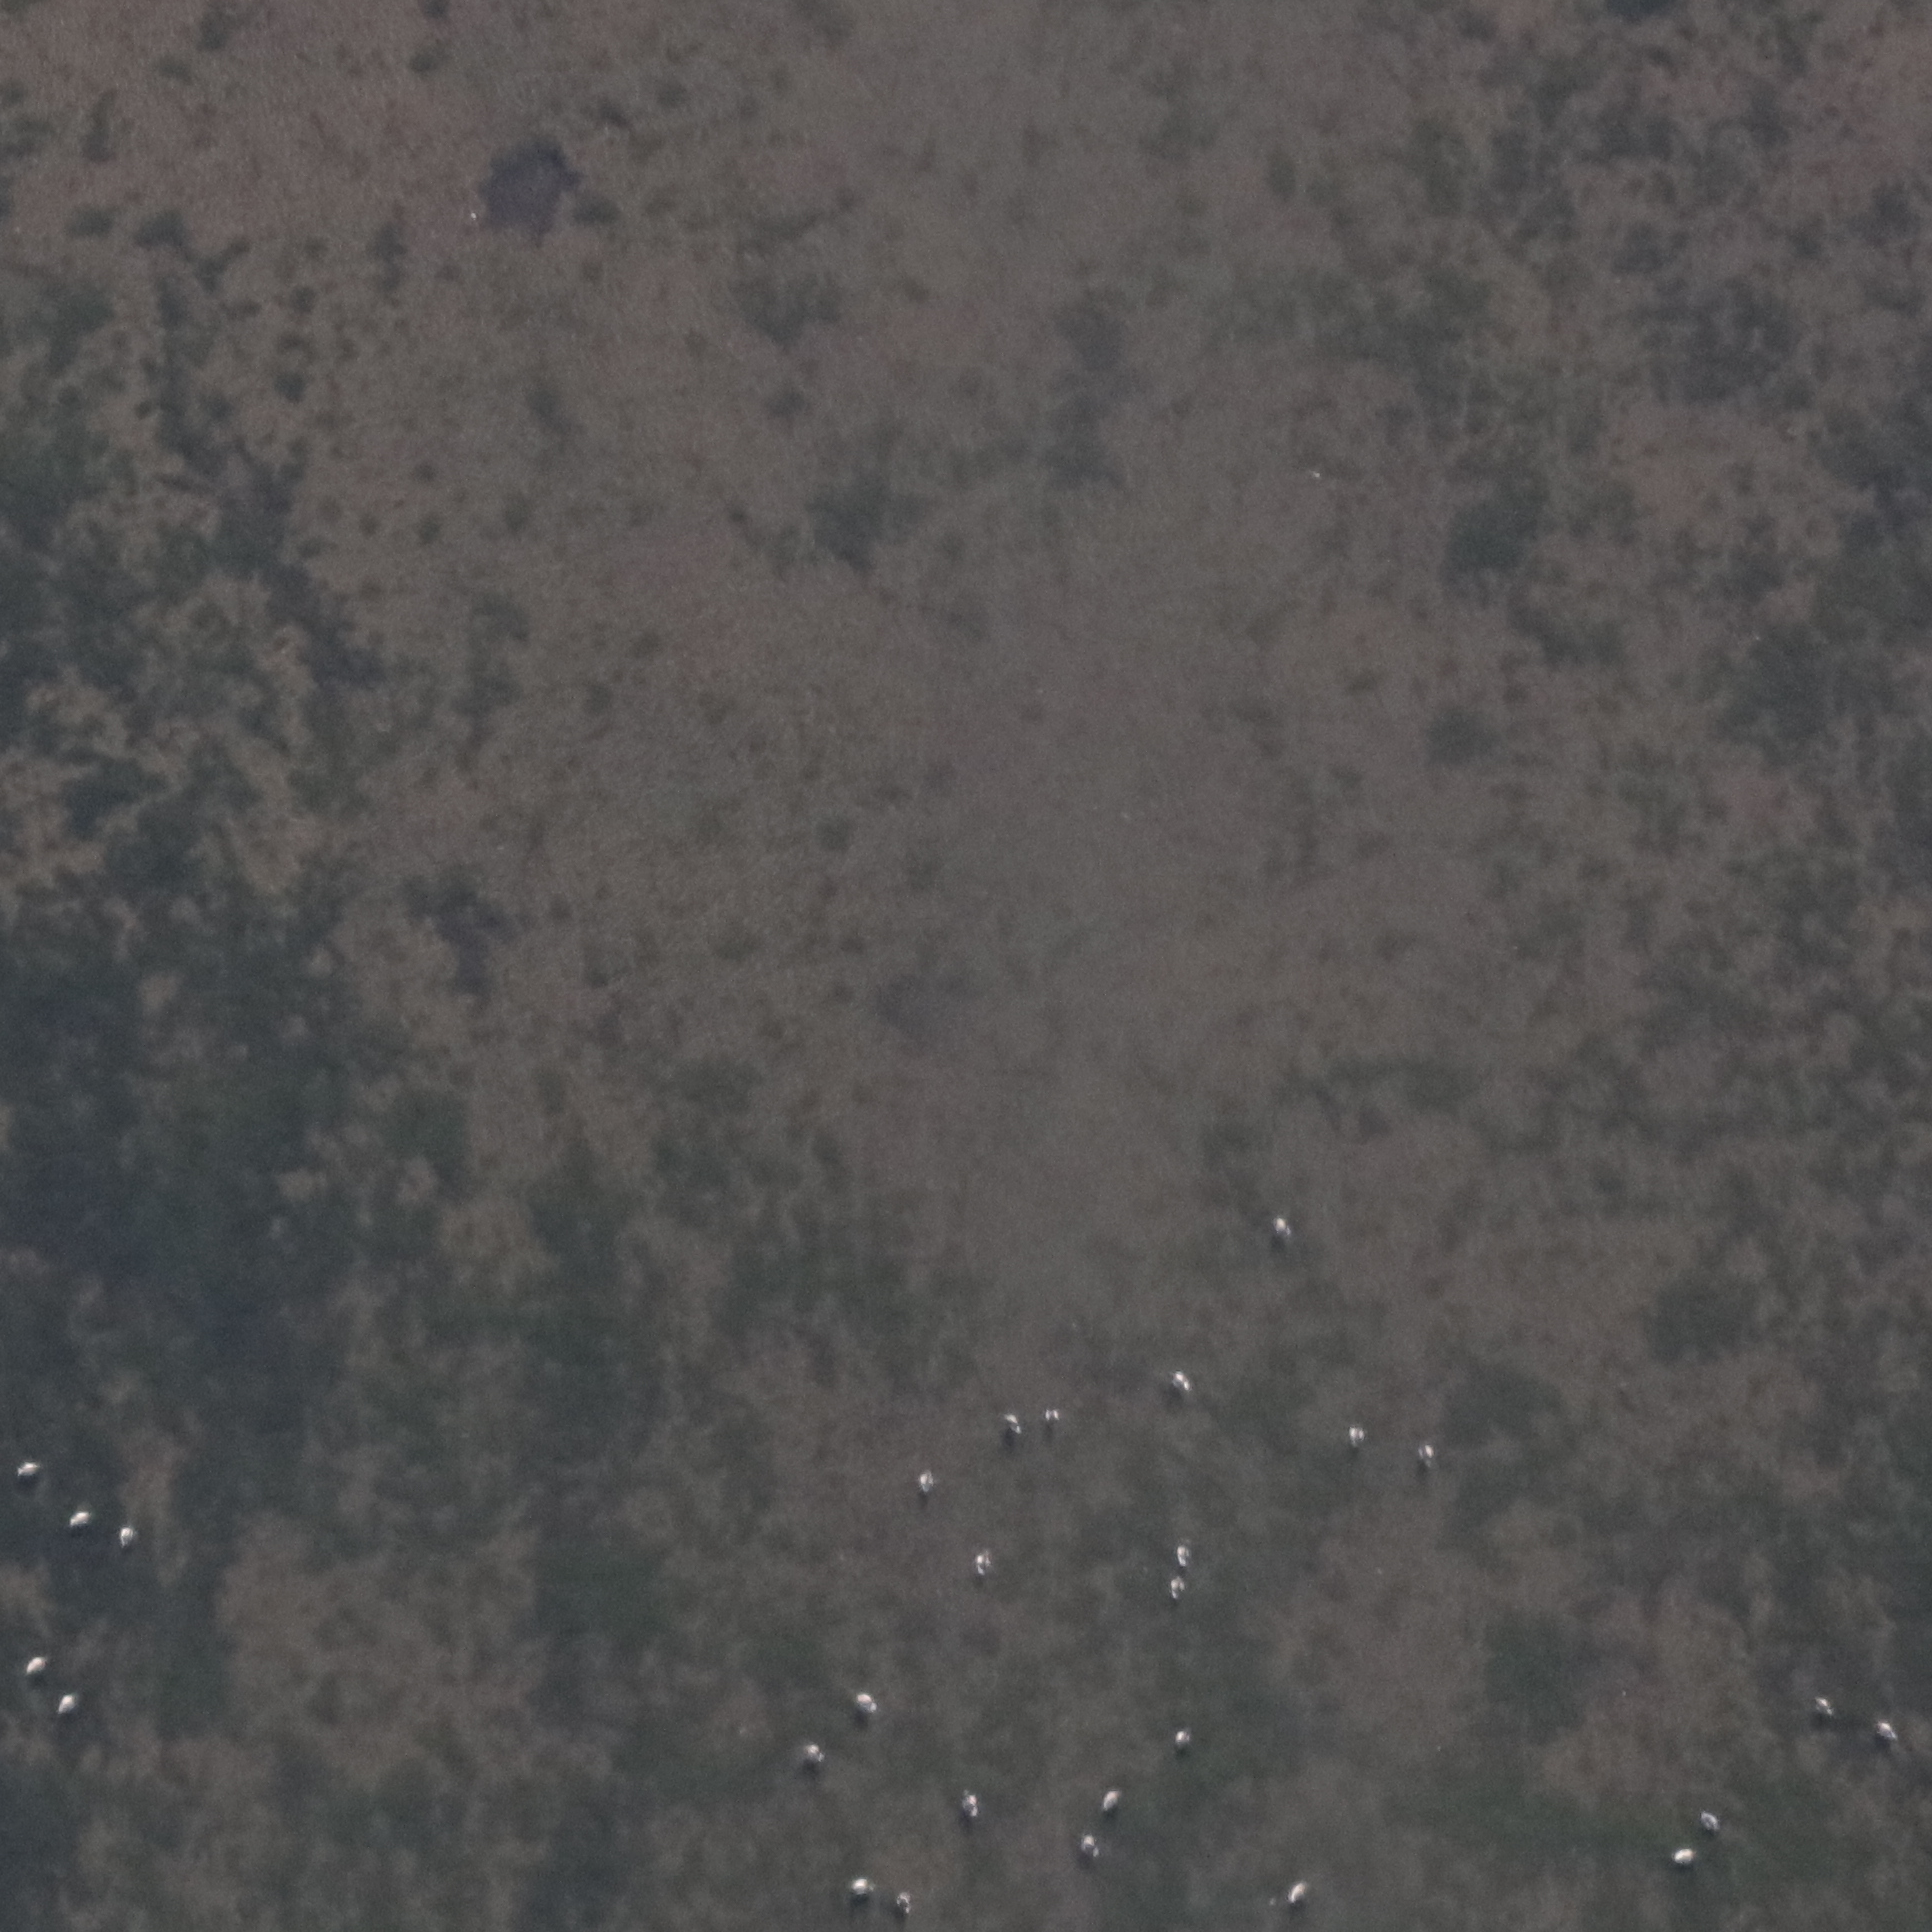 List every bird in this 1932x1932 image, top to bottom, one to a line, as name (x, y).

brant (1279, 1220)
brant (1177, 1377)
brant (1050, 1413)
brant (1019, 1425)
brant (1351, 1436)
brant (1432, 1455)
brant (37, 1461)
brant (931, 1484)
brant (90, 1521)
brant (133, 1540)
brant (1192, 1546)
brant (984, 1562)
brant (1174, 1586)
brant (41, 1669)
brant (74, 1702)
brant (867, 1703)
brant (1824, 1714)
brant (1895, 1738)
brant (1186, 1744)
brant (818, 1755)
brant (1105, 1803)
brant (971, 1814)
brant (1714, 1828)
brant (1085, 1845)
brant (1686, 1860)
brant (861, 1884)
brant (1286, 1893)
brant (903, 1903)